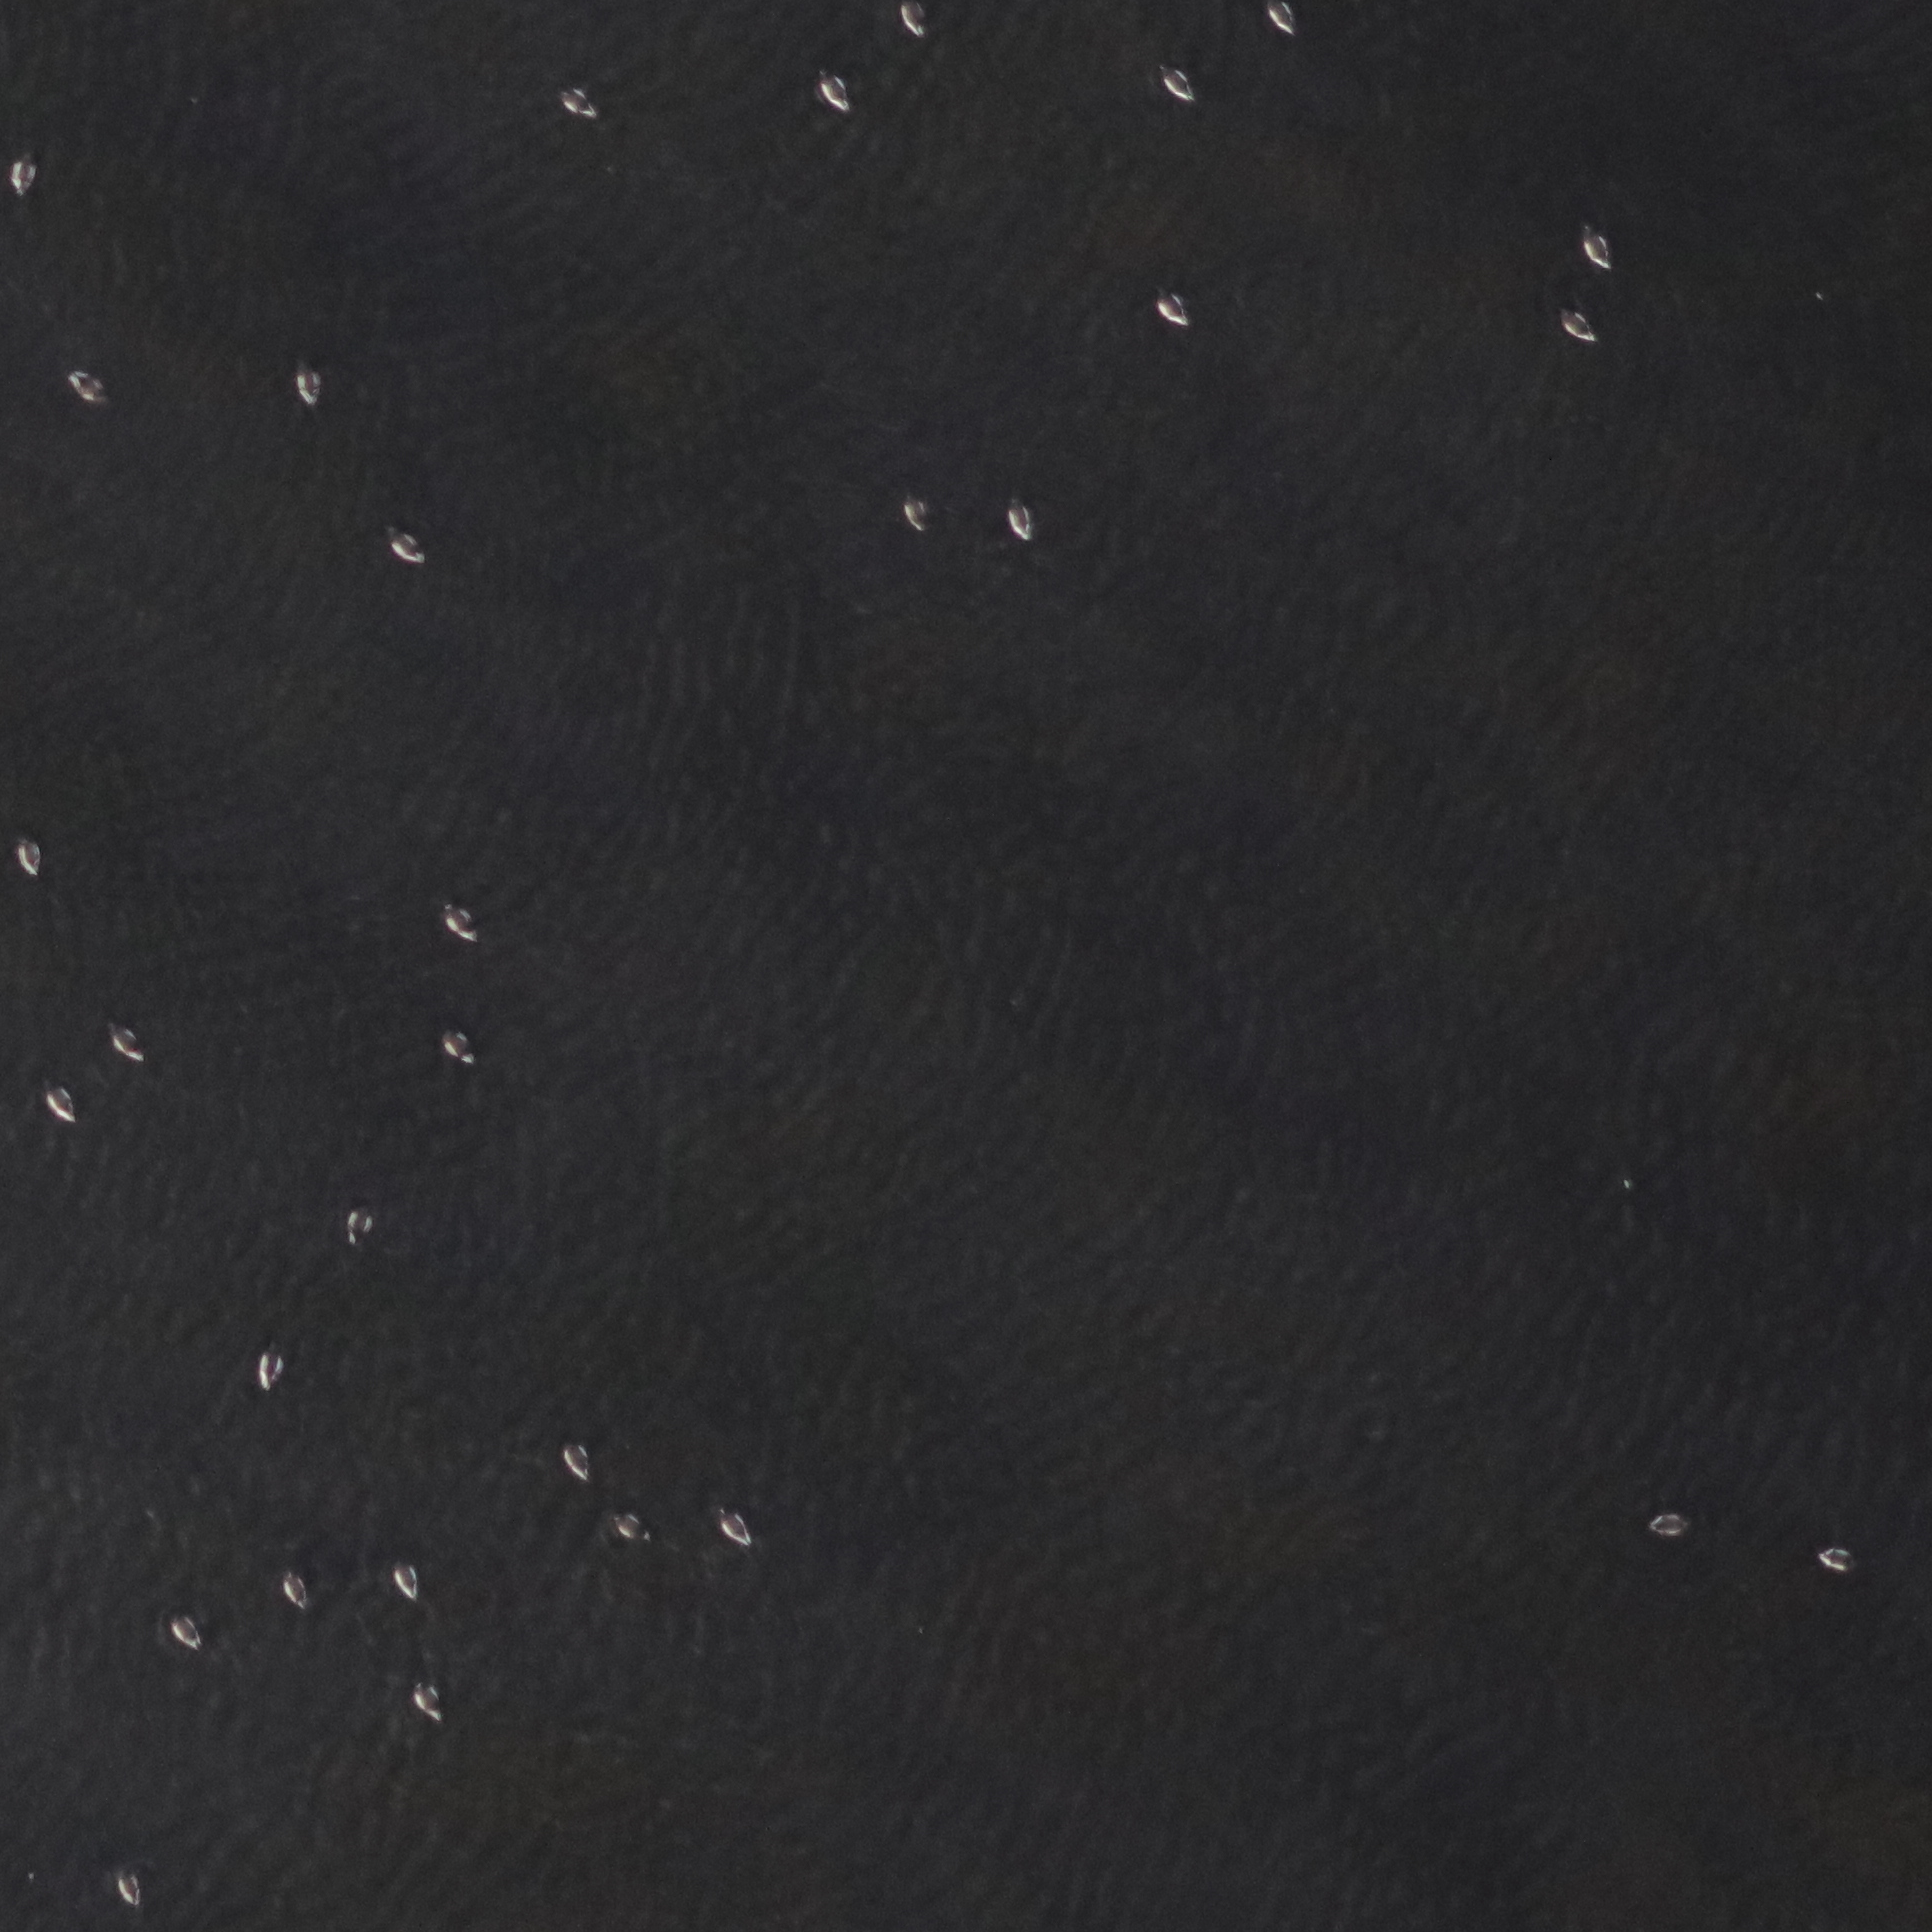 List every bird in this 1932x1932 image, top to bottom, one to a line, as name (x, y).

brant (911, 14)
brant (1281, 14)
brant (1177, 83)
brant (835, 91)
brant (577, 101)
brant (23, 174)
brant (1597, 248)
brant (1172, 308)
brant (1576, 325)
brant (309, 383)
brant (90, 387)
brant (917, 513)
brant (1019, 518)
brant (405, 545)
brant (29, 855)
brant (460, 921)
brant (127, 1042)
brant (458, 1046)
brant (61, 1100)
brant (359, 1224)
brant (270, 1367)
brant (576, 1458)
brant (1671, 1523)
brant (628, 1524)
brant (732, 1524)
brant (1836, 1558)
brant (405, 1577)
brant (297, 1589)
brant (185, 1629)
brant (427, 1697)
brant (129, 1885)